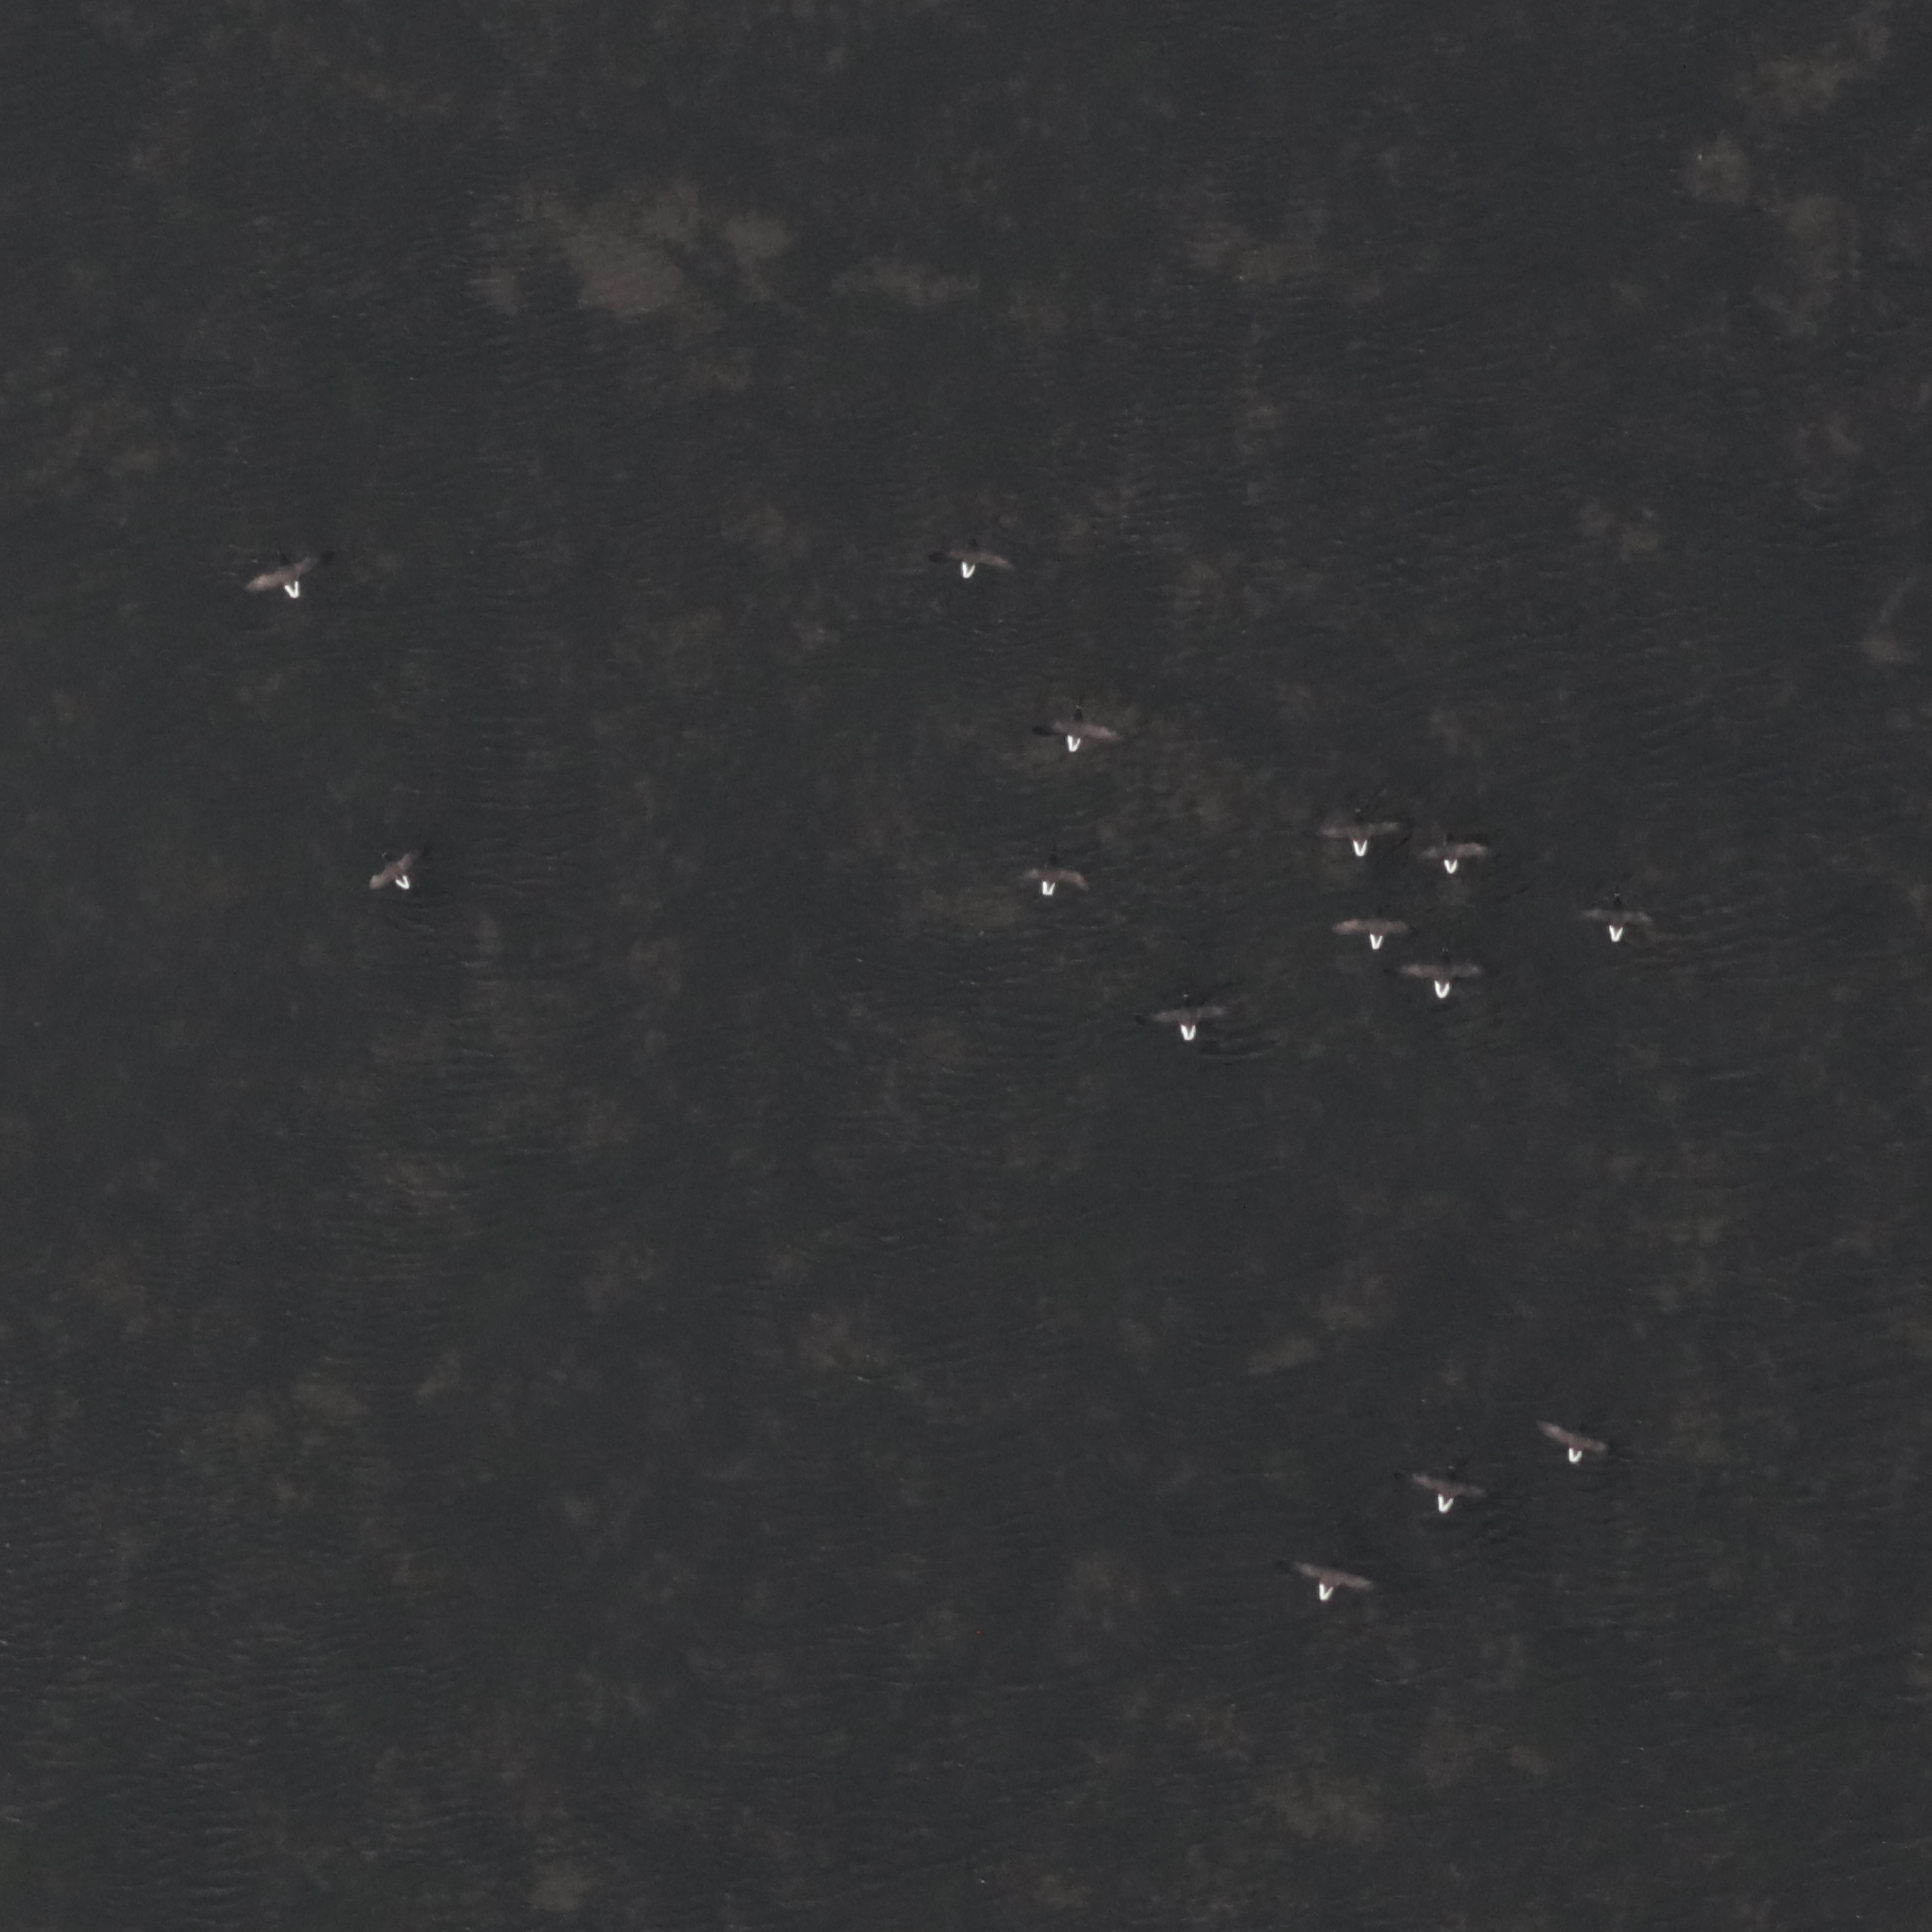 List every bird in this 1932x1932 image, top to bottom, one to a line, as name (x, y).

brant (974, 562)
brant (287, 568)
brant (1075, 734)
brant (1364, 832)
brant (1456, 853)
brant (398, 874)
brant (1049, 882)
brant (1616, 920)
brant (1372, 927)
brant (1443, 973)
brant (1188, 1016)
brant (1577, 1444)
brant (1451, 1491)
brant (1338, 1581)